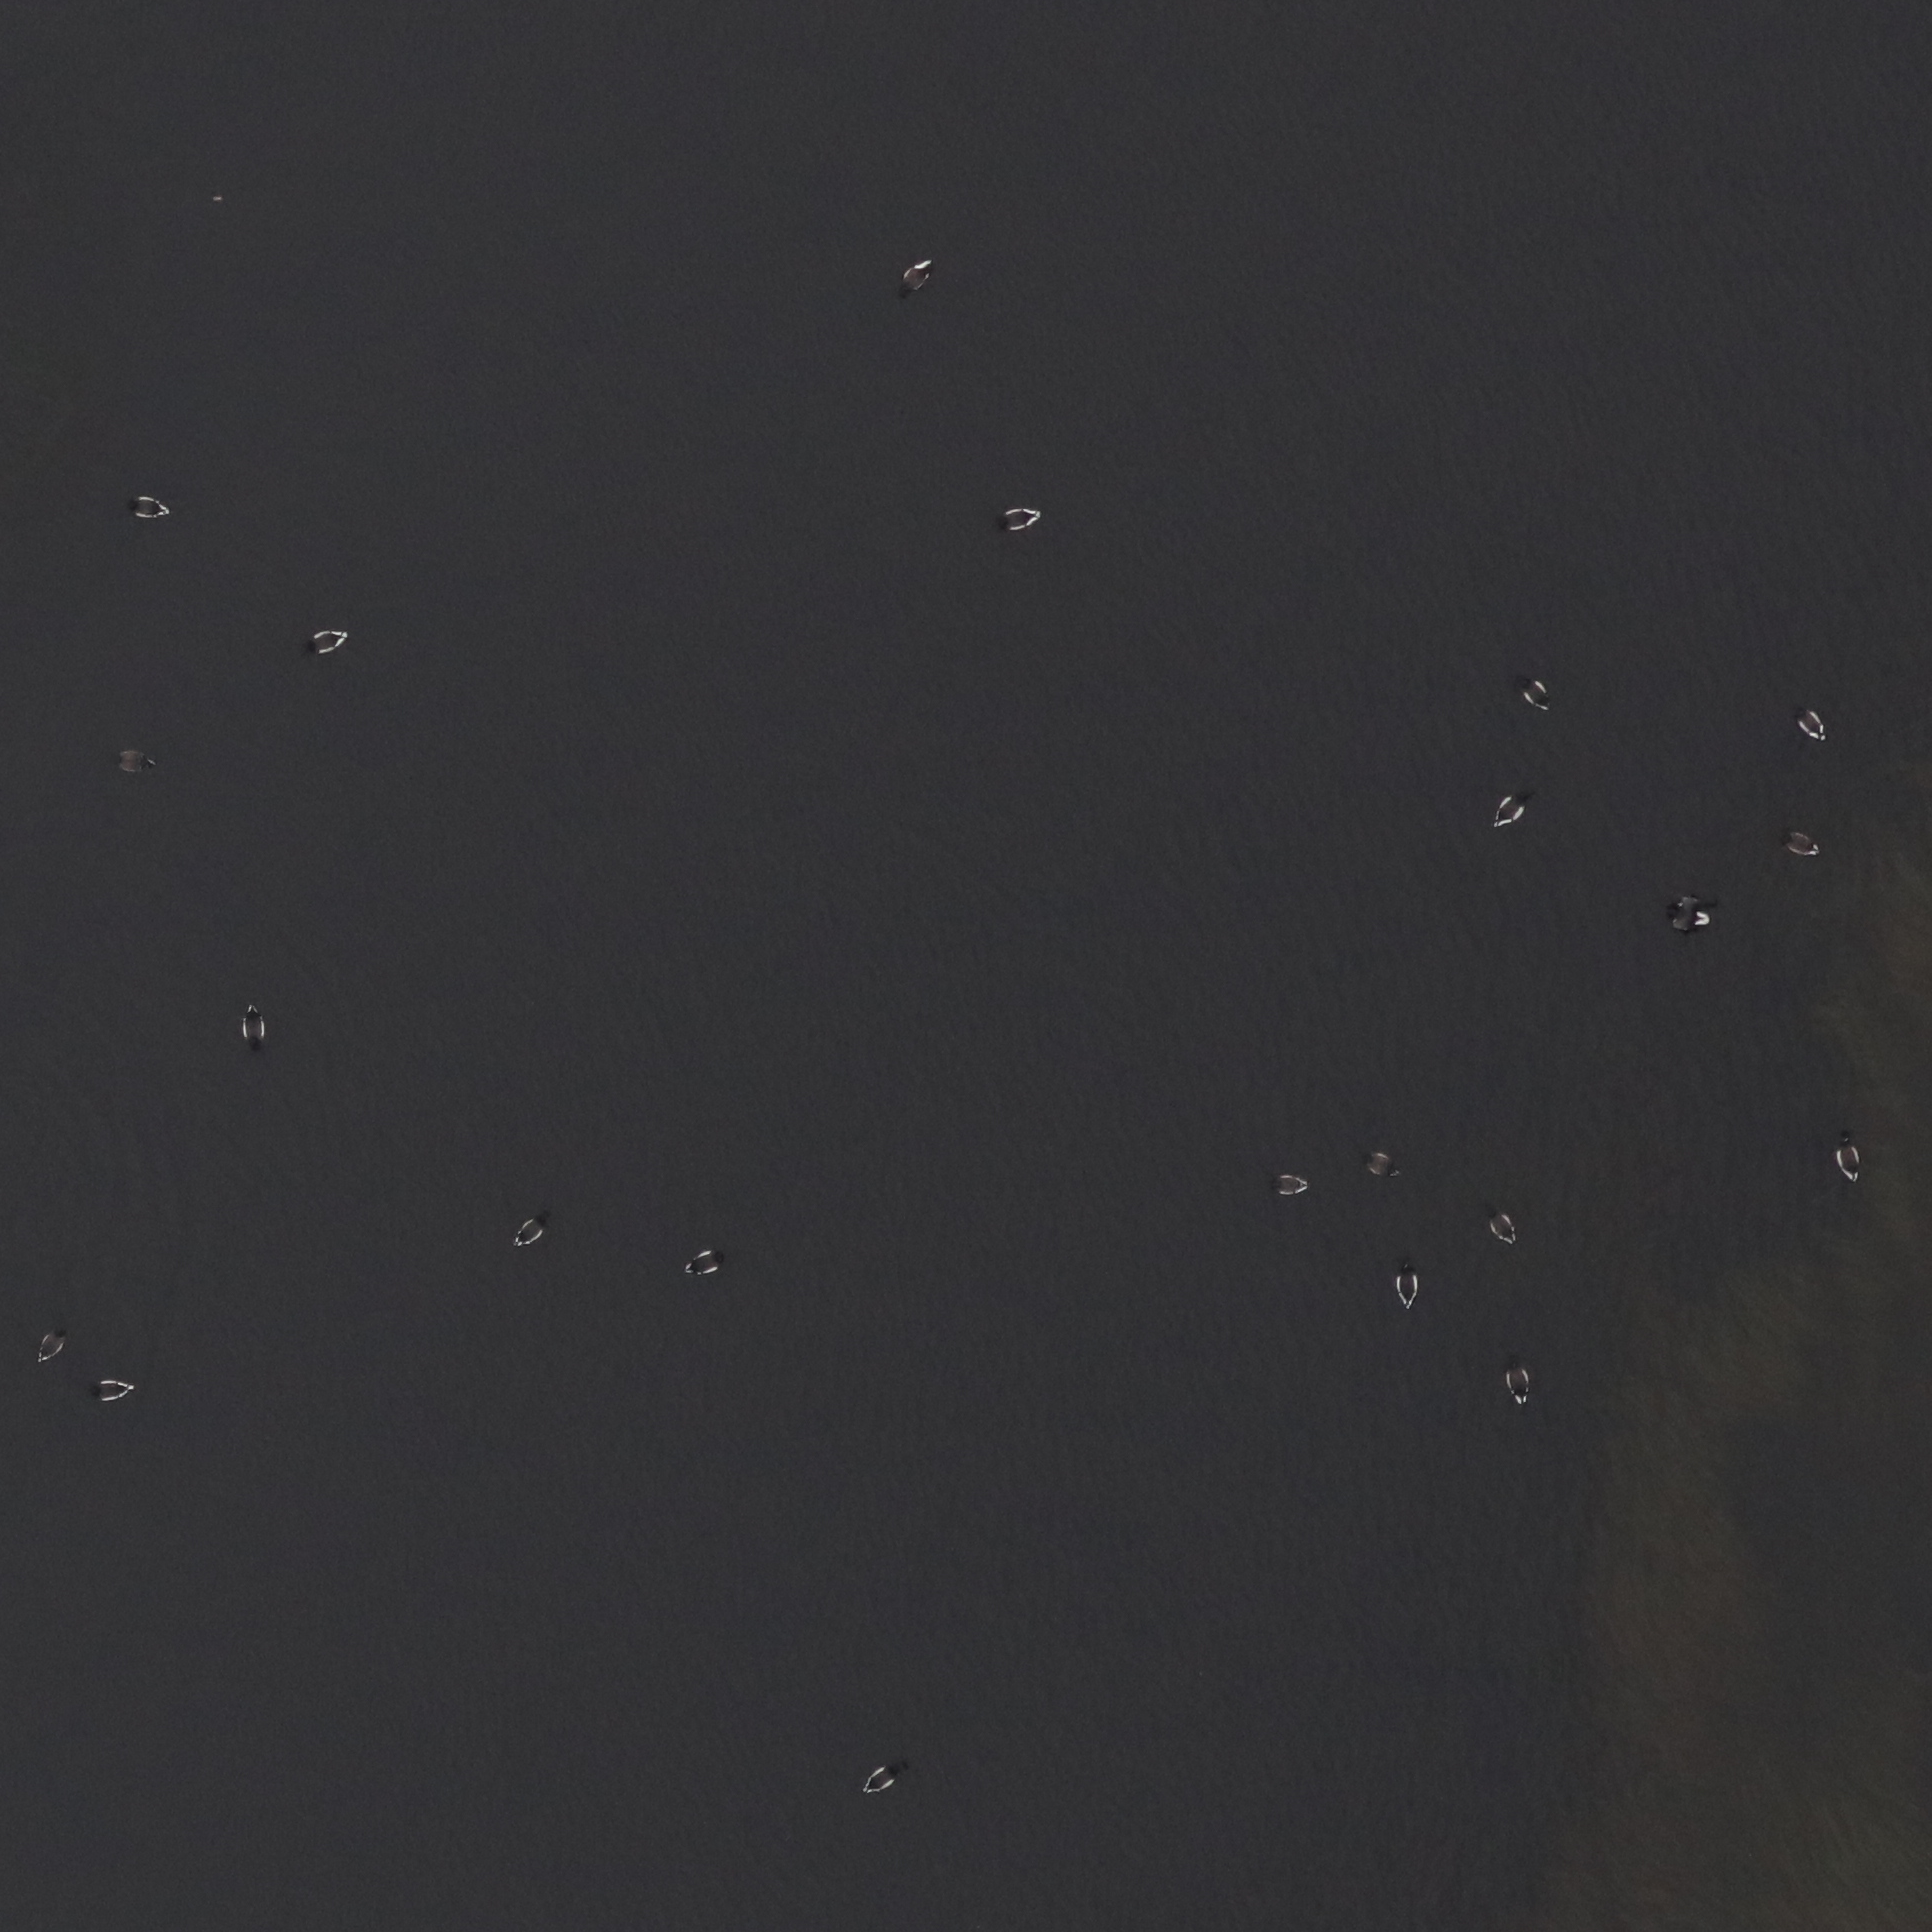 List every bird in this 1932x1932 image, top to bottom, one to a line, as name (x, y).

brant (924, 270)
brant (147, 503)
brant (1011, 512)
brant (326, 636)
brant (1539, 697)
brant (1815, 724)
brant (132, 758)
brant (1509, 810)
brant (1801, 843)
brant (1689, 917)
brant (253, 1032)
brant (1848, 1159)
brant (1375, 1165)
brant (1297, 1181)
brant (1500, 1226)
brant (529, 1230)
brant (710, 1258)
brant (1406, 1285)
brant (53, 1342)
brant (1517, 1384)
brant (107, 1385)
brant (879, 1780)